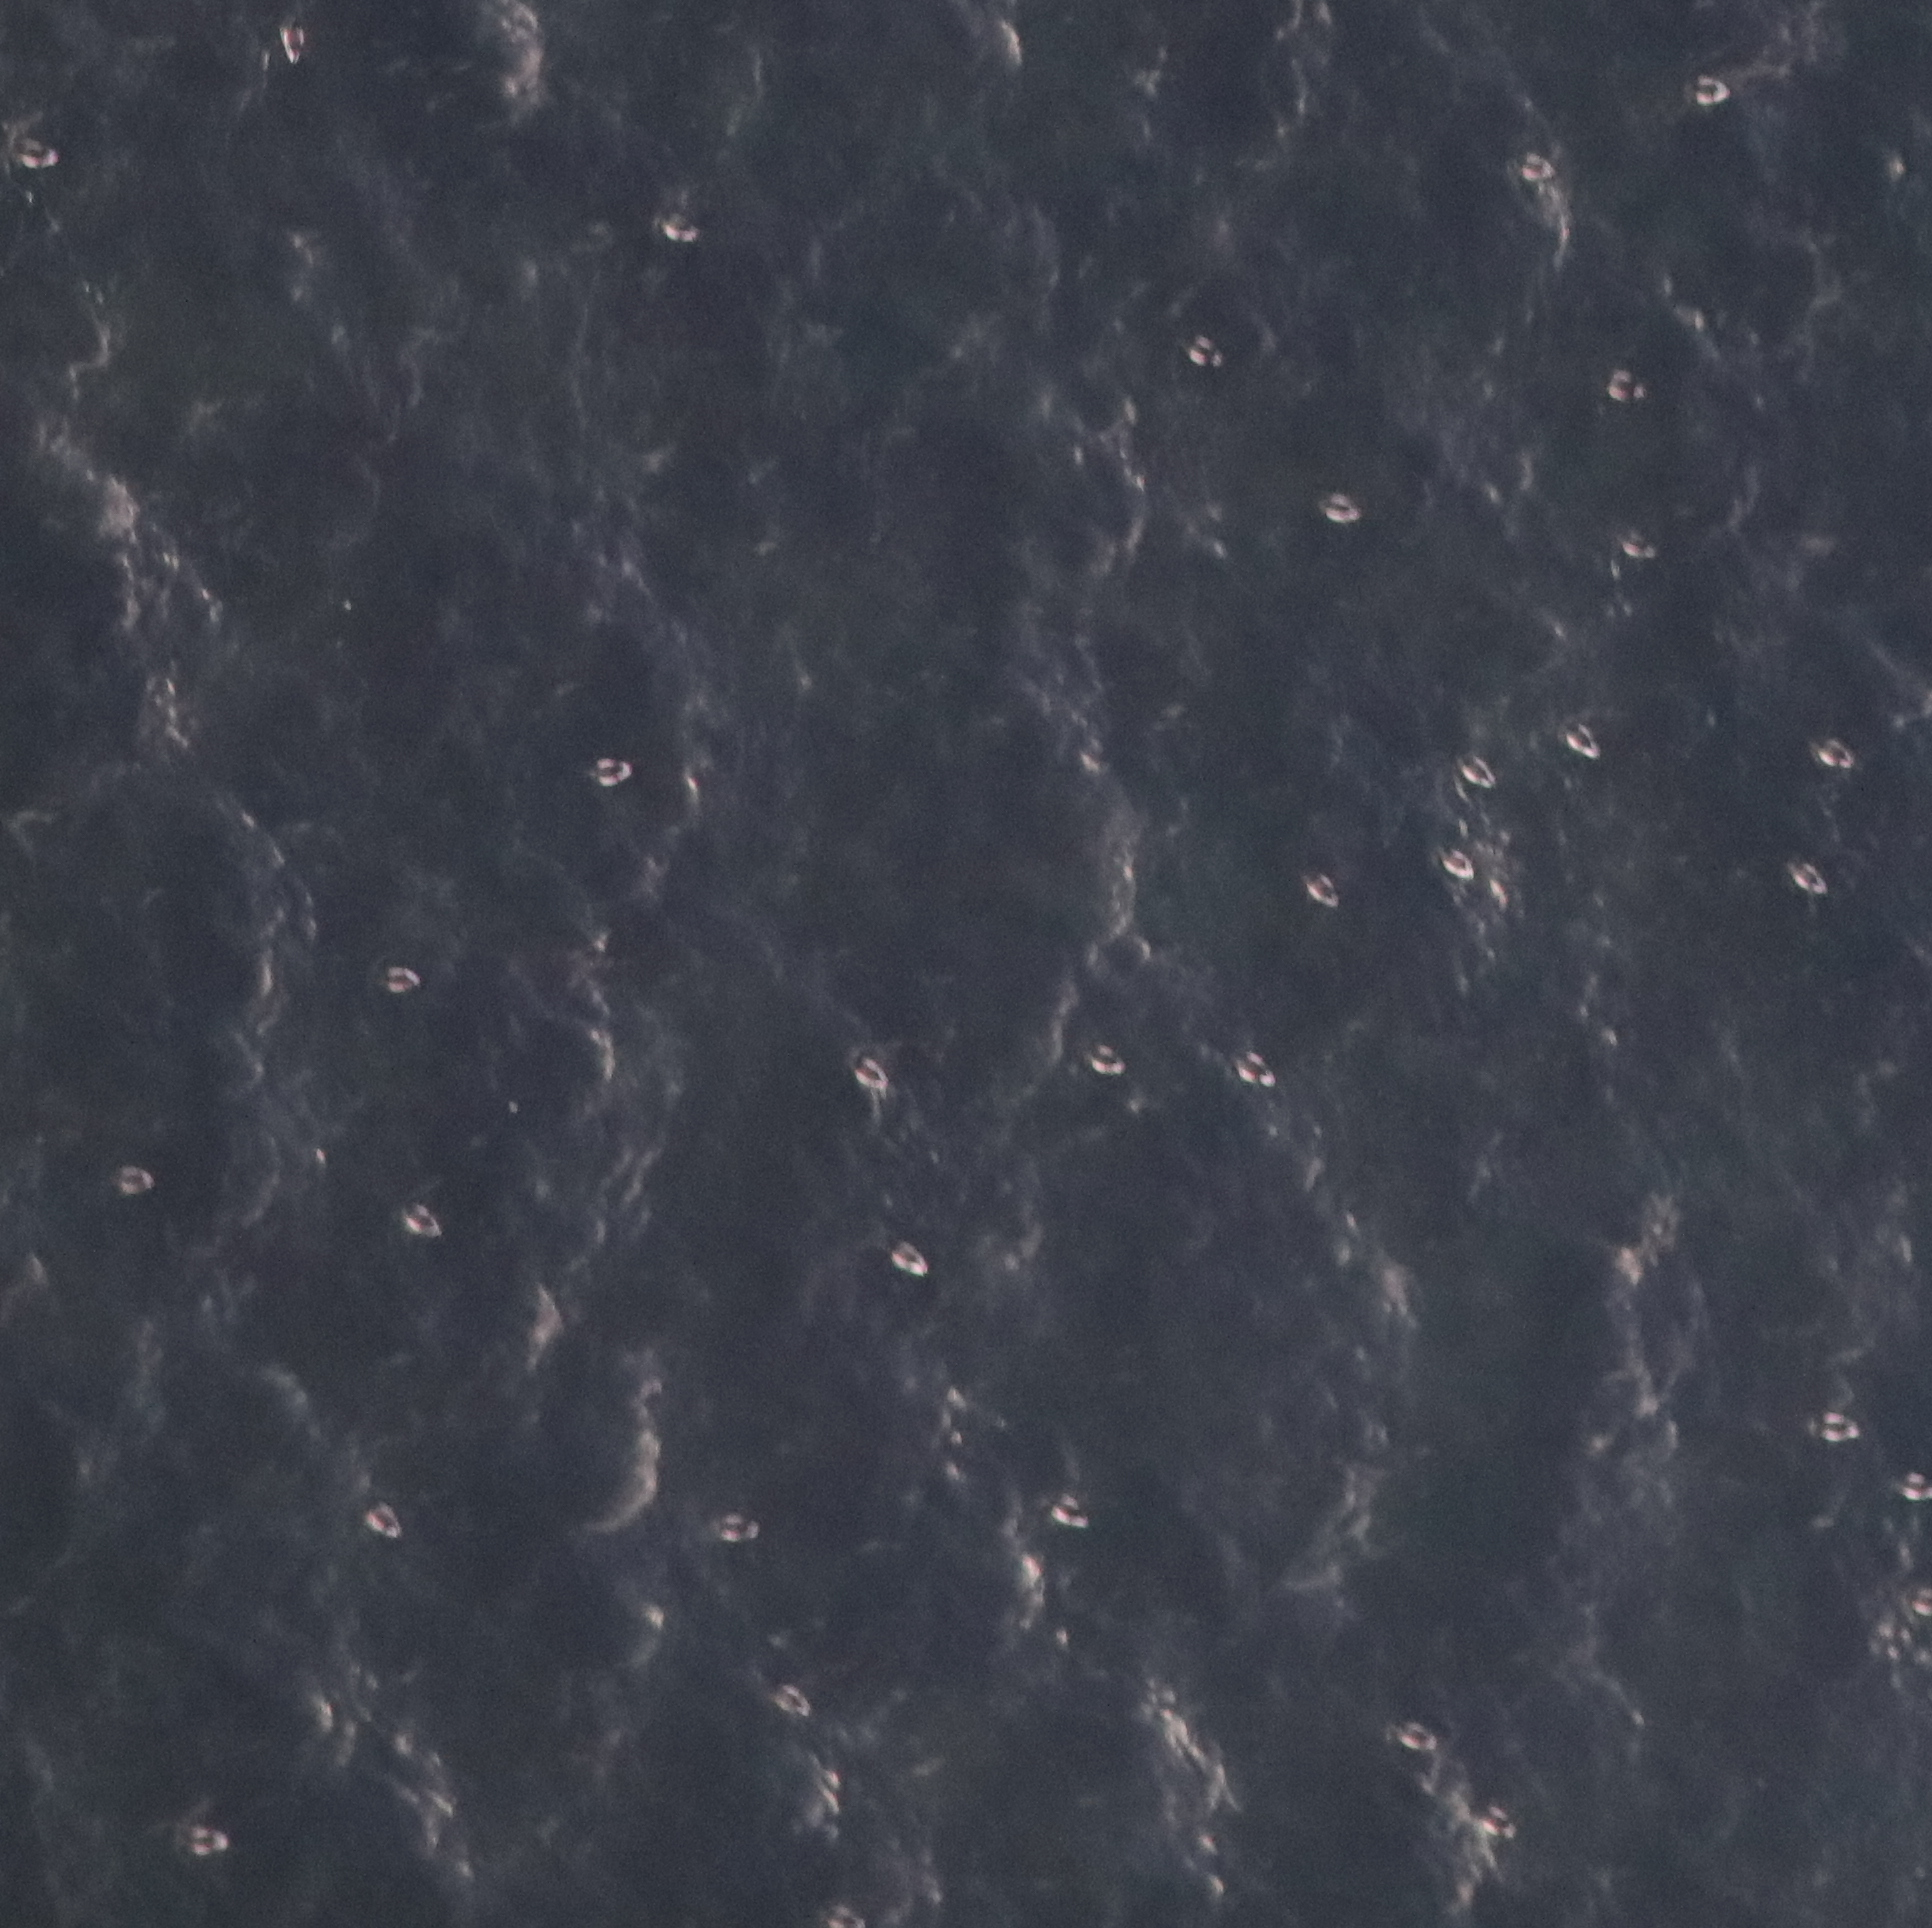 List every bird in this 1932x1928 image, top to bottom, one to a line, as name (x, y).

brant (293, 46)
brant (1704, 89)
brant (31, 151)
brant (1534, 168)
brant (674, 229)
brant (1204, 349)
brant (1628, 383)
brant (1335, 504)
brant (1636, 546)
brant (1576, 734)
brant (1838, 753)
brant (1473, 761)
brant (605, 770)
brant (1460, 857)
brant (1810, 881)
brant (1317, 884)
brant (398, 974)
brant (1110, 1065)
brant (1249, 1073)
brant (874, 1074)
brant (132, 1181)
brant (419, 1221)
brant (908, 1257)
brant (1835, 1425)
brant (1921, 1483)
brant (1070, 1508)
brant (384, 1521)
brant (739, 1526)
brant (1927, 1603)
brant (798, 1706)
brant (1423, 1738)
brant (1491, 1818)
brant (200, 1846)
brant (835, 1916)